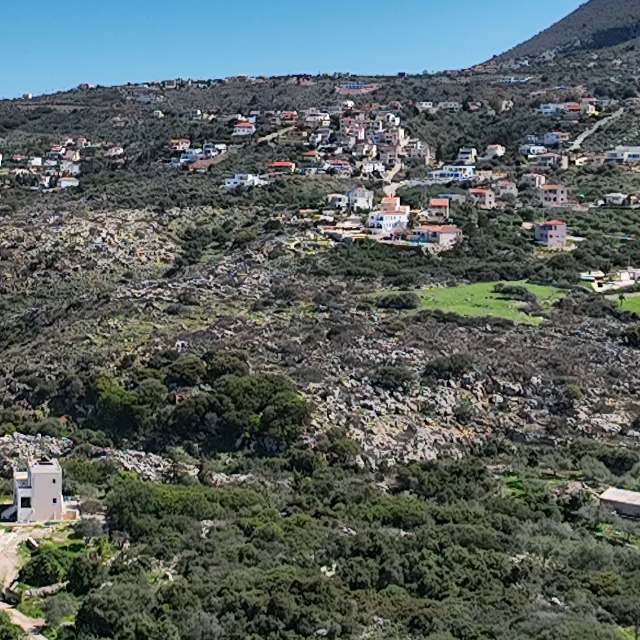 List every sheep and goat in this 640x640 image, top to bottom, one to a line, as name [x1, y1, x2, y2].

None